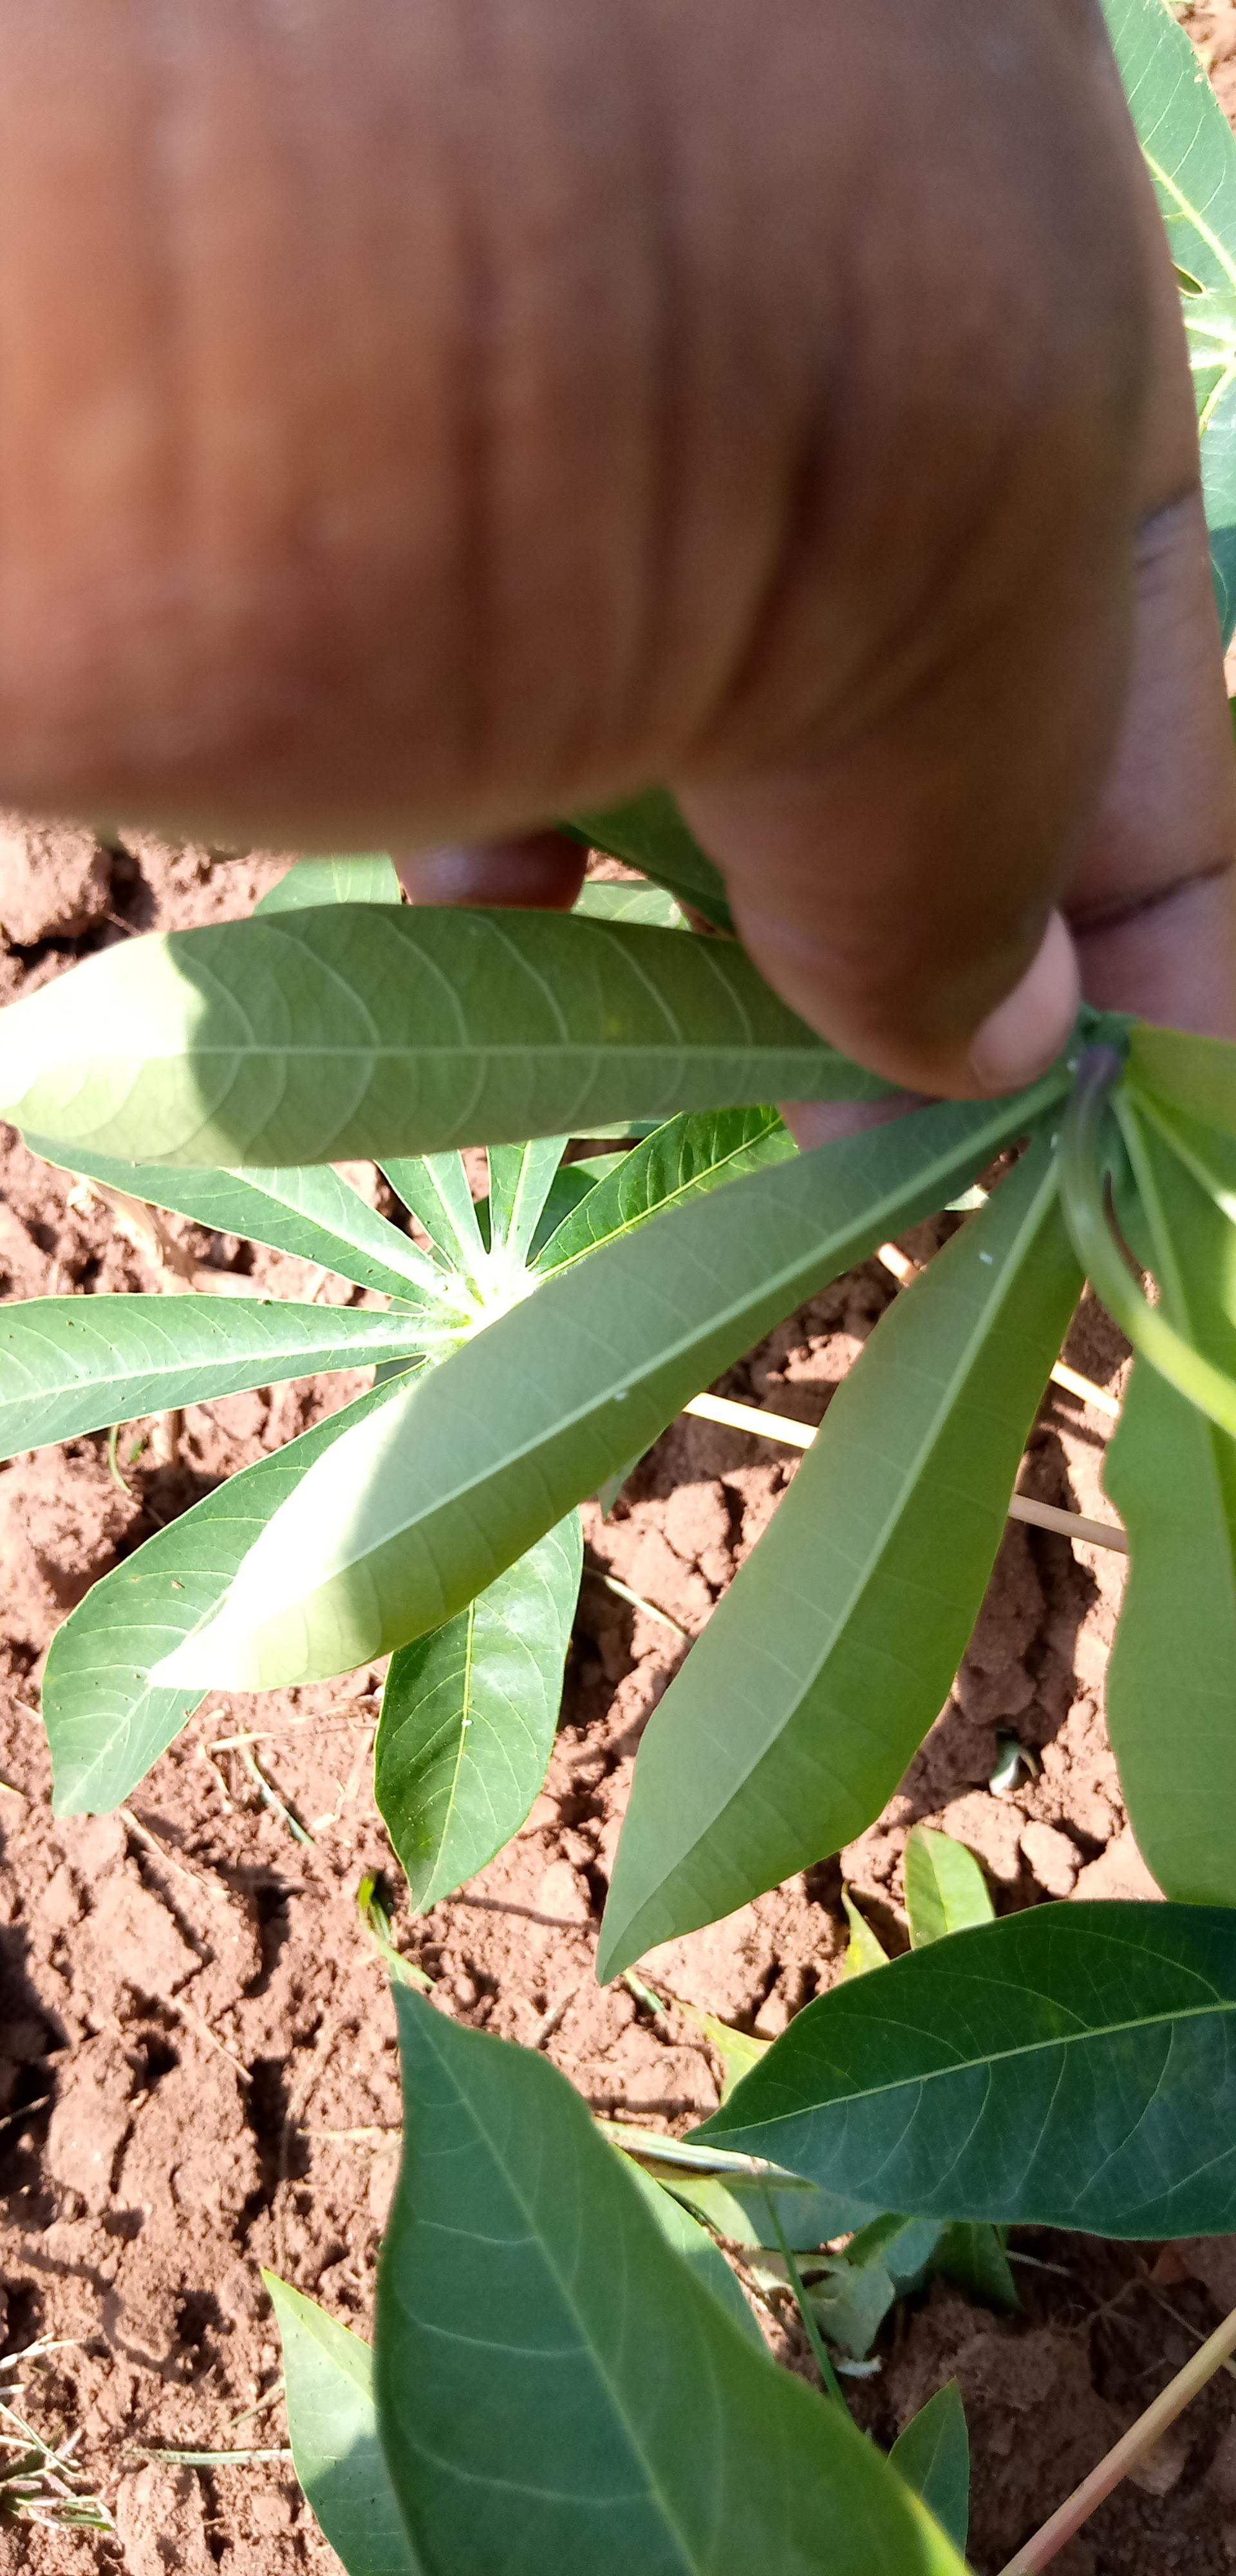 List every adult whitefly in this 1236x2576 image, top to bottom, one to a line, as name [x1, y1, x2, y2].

whitefly [1062, 1051, 1085, 1075]
whitefly [1046, 1127, 1063, 1151]
whitefly [969, 1242, 1000, 1271]
whitefly [612, 1385, 635, 1409]